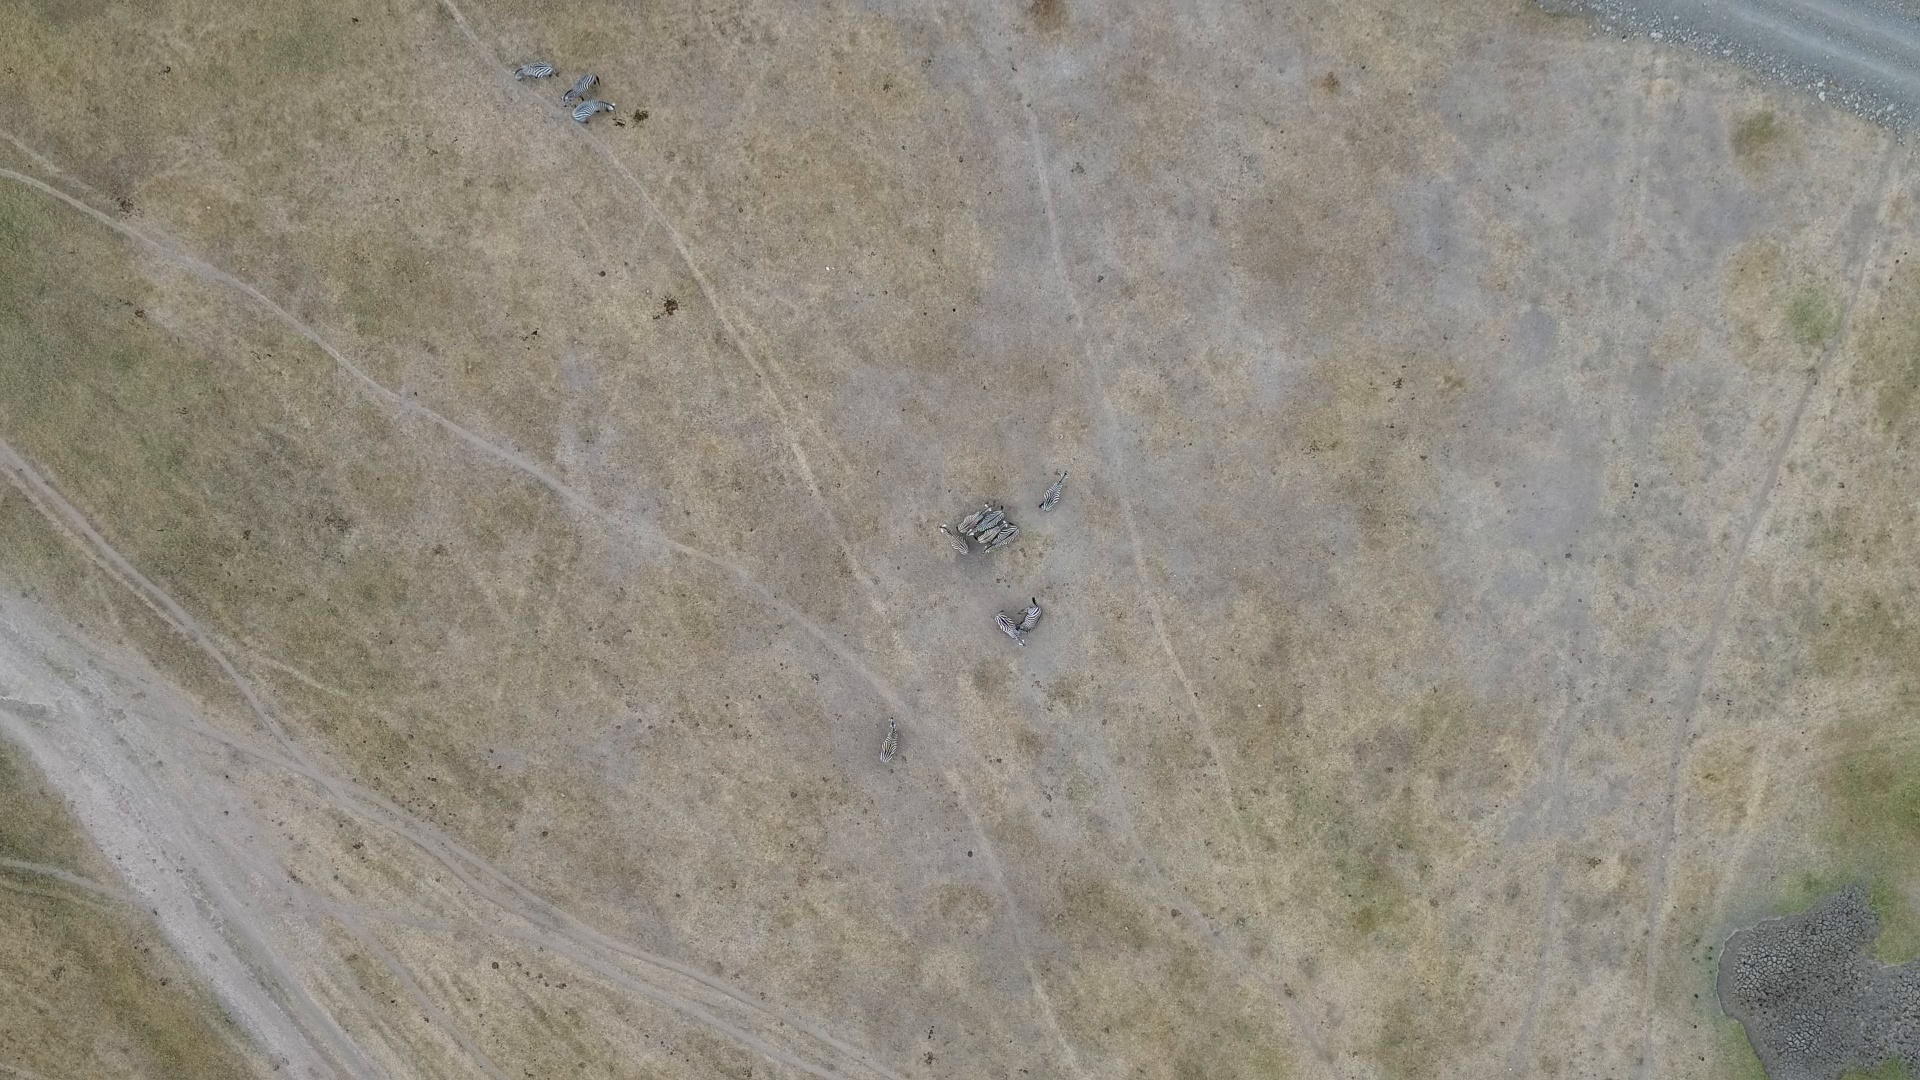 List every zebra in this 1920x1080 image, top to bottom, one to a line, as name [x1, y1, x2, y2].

zebra [514, 62, 558, 80]
zebra [567, 74, 601, 103]
zebra [559, 75, 588, 108]
zebra [573, 100, 617, 123]
zebra [1041, 472, 1067, 510]
zebra [956, 506, 991, 533]
zebra [967, 510, 1005, 538]
zebra [977, 521, 1008, 544]
zebra [939, 523, 968, 554]
zebra [982, 526, 1019, 556]
zebra [1017, 604, 1044, 633]
zebra [992, 612, 1026, 649]
zebra [880, 717, 901, 764]